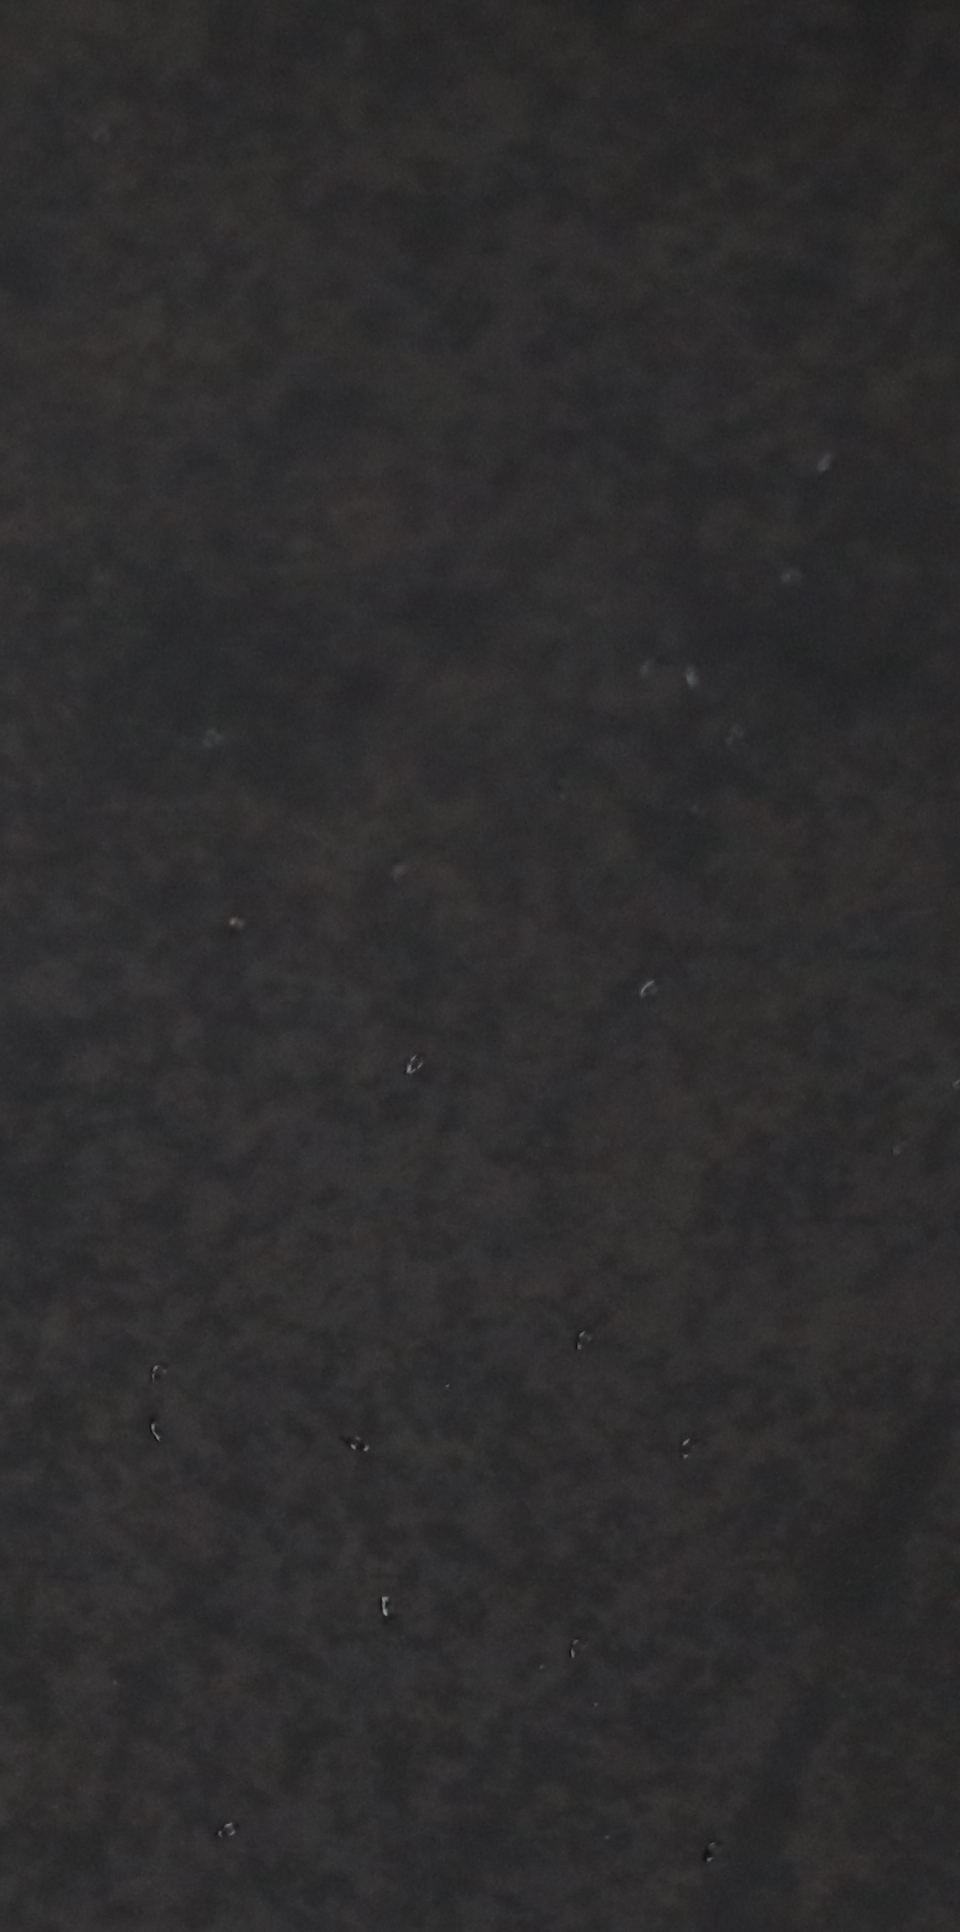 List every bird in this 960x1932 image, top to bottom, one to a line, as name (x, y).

brant (109, 144)
brant (823, 455)
brant (797, 571)
brant (650, 667)
brant (688, 673)
brant (731, 734)
brant (562, 787)
brant (692, 812)
other bird (404, 867)
other bird (236, 920)
brant (659, 992)
brant (414, 1067)
brant (585, 1333)
brant (159, 1370)
brant (154, 1431)
brant (357, 1444)
brant (698, 1444)
brant (580, 1648)
brant (228, 1830)
brant (712, 1851)